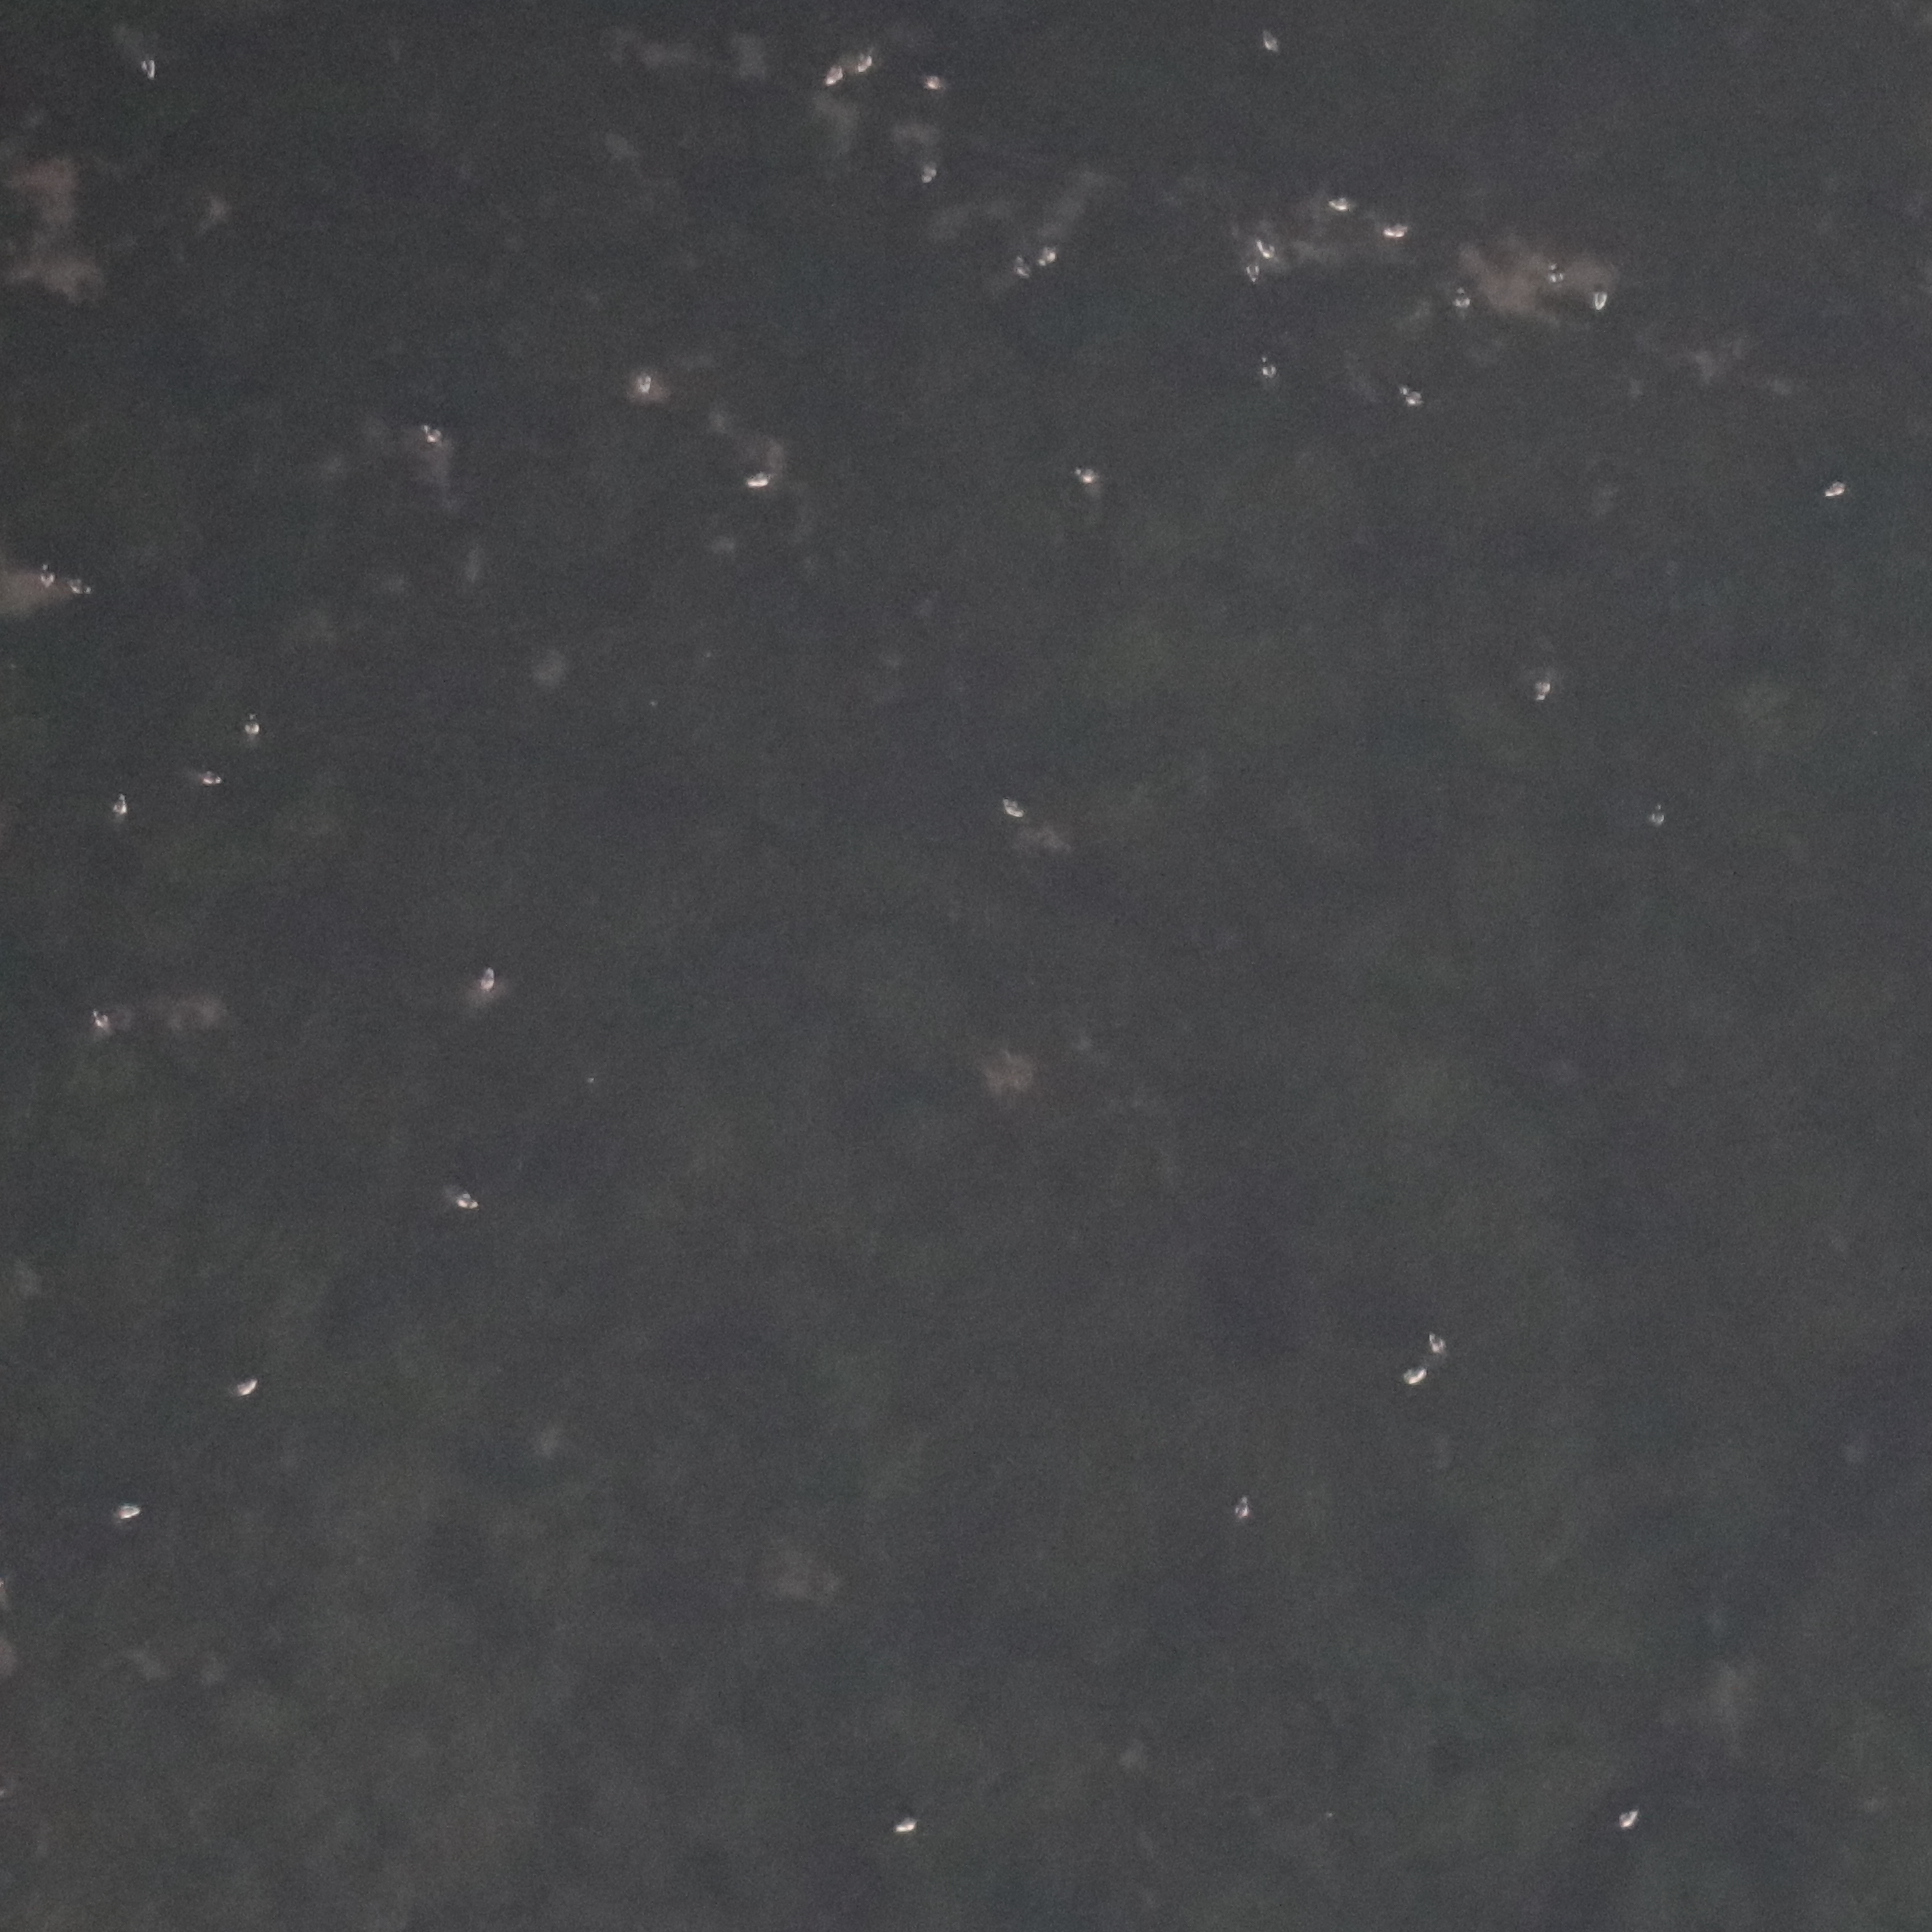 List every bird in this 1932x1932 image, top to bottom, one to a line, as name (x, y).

brant (1260, 44)
brant (863, 57)
brant (150, 67)
brant (821, 78)
brant (924, 82)
brant (925, 171)
brant (1347, 201)
brant (1401, 235)
brant (1261, 247)
brant (1053, 255)
brant (1022, 268)
brant (1255, 279)
brant (1553, 282)
brant (1607, 298)
brant (1461, 308)
brant (1263, 368)
brant (644, 385)
brant (1415, 403)
brant (434, 436)
brant (757, 472)
brant (1841, 478)
brant (1088, 486)
brant (43, 579)
brant (89, 585)
brant (1533, 684)
brant (251, 731)
brant (210, 781)
brant (118, 809)
brant (1022, 811)
brant (1652, 826)
brant (484, 978)
brant (97, 1020)
brant (464, 1192)
brant (1434, 1343)
brant (1411, 1376)
brant (247, 1381)
brant (123, 1503)
brant (1236, 1506)
brant (1628, 1806)
brant (907, 1829)